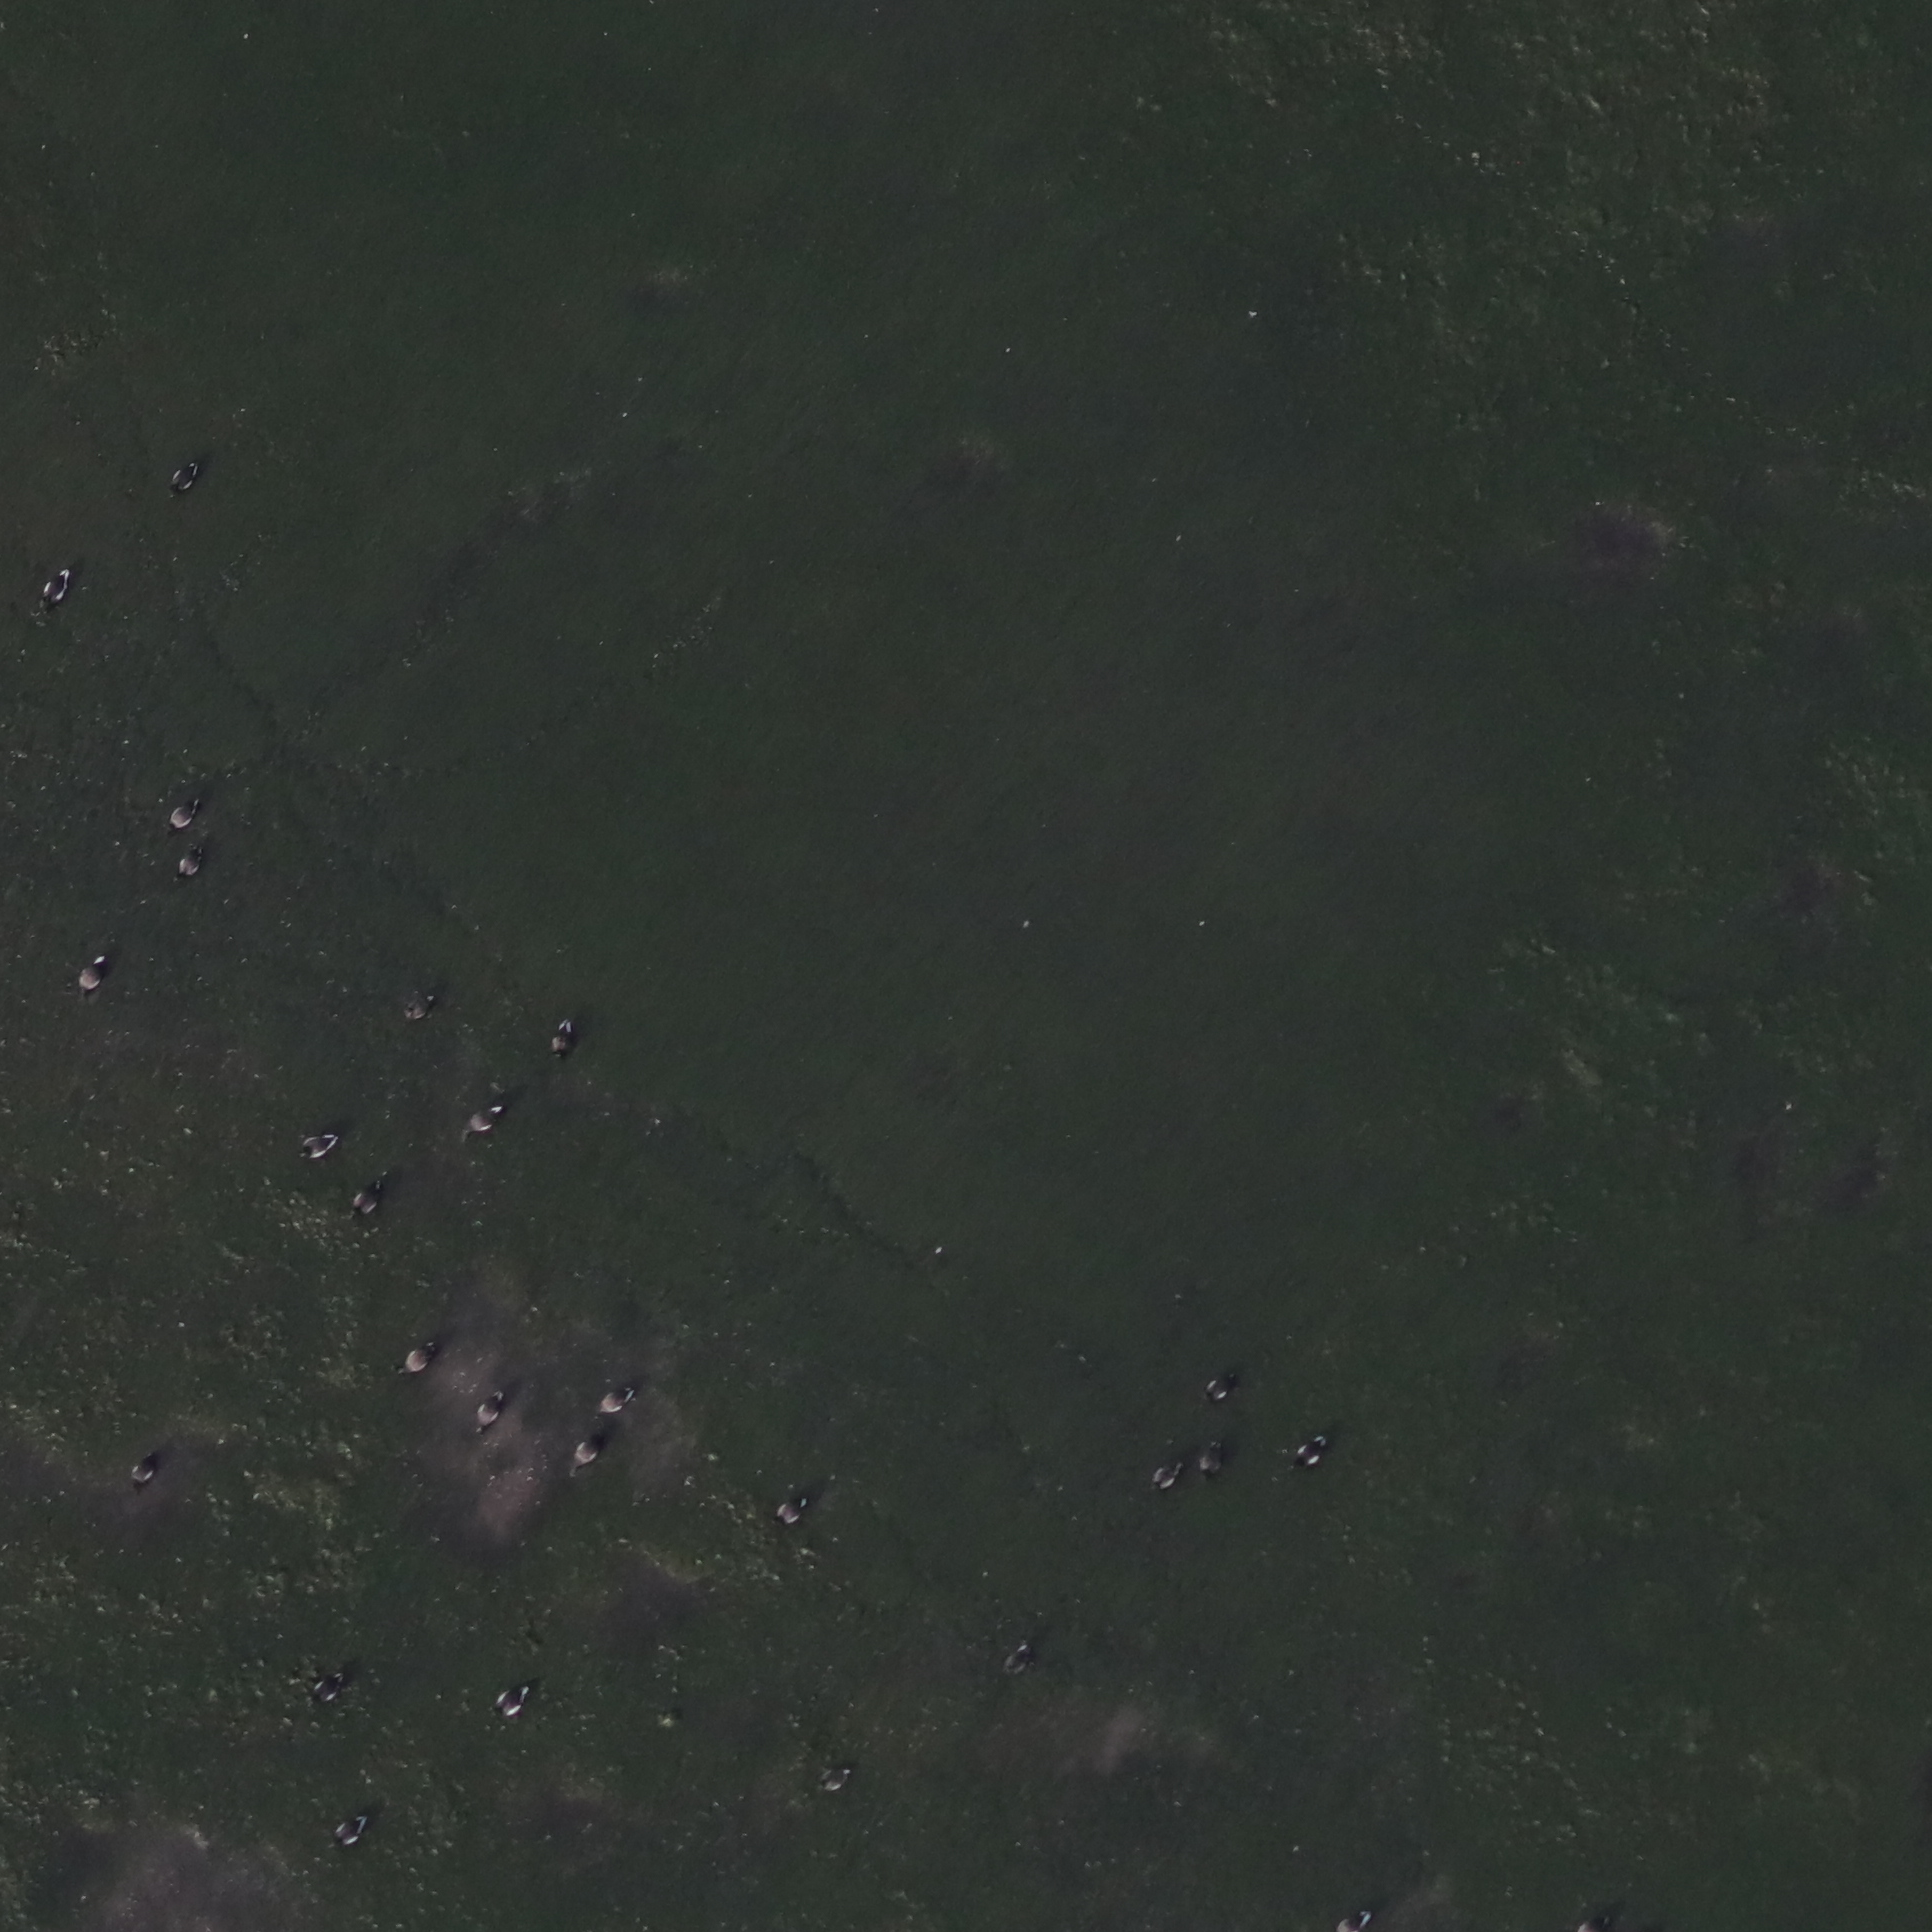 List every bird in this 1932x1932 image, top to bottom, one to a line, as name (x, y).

brant (184, 477)
brant (55, 590)
brant (182, 818)
brant (187, 868)
brant (92, 977)
brant (421, 1007)
brant (563, 1041)
brant (482, 1120)
brant (318, 1147)
brant (363, 1201)
brant (415, 1359)
brant (1220, 1390)
brant (613, 1401)
brant (488, 1416)
brant (1308, 1453)
brant (585, 1454)
brant (1211, 1459)
brant (145, 1474)
brant (1165, 1477)
brant (790, 1511)
brant (1018, 1660)
brant (330, 1690)
brant (510, 1703)
brant (832, 1779)
brant (348, 1832)
brant (1349, 1927)